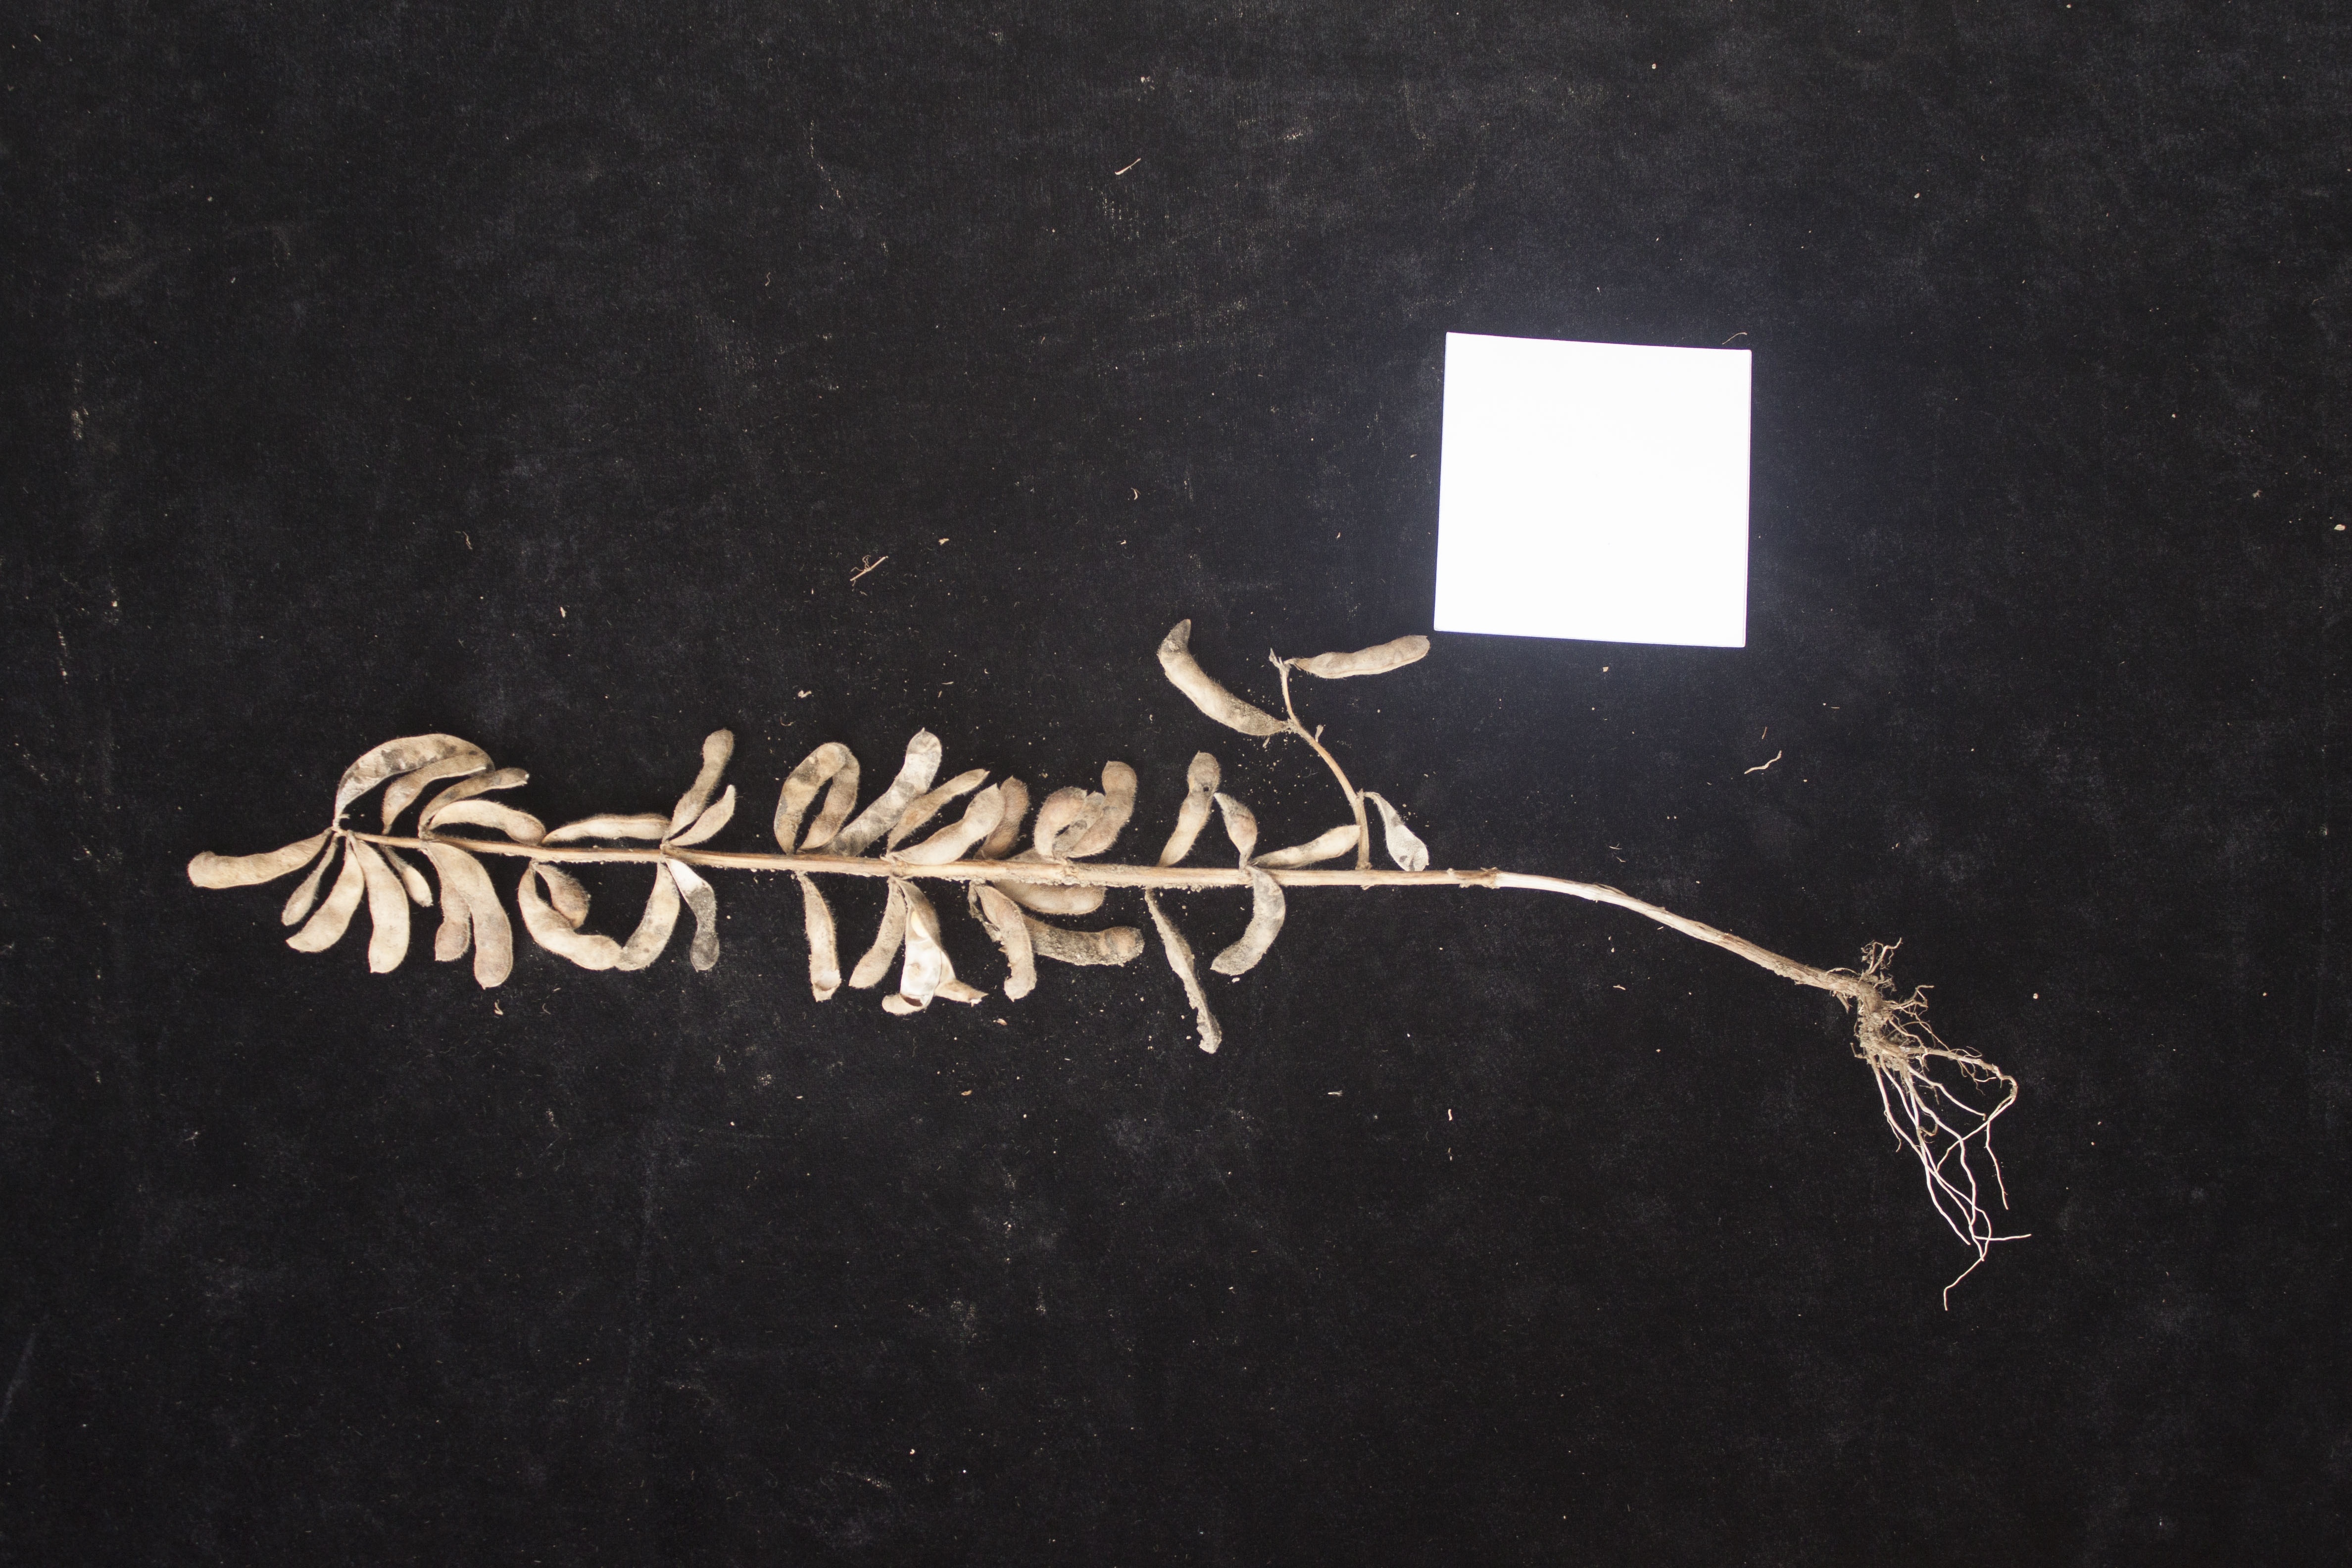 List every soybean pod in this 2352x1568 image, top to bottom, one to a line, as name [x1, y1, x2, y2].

soybean pod [1159, 620, 1282, 736]
soybean pod [1292, 637, 1430, 679]
soybean pod [816, 730, 942, 857]
soybean pod [666, 731, 732, 840]
soybean pod [331, 734, 496, 830]
soybean pod [776, 745, 847, 851]
soybean pod [800, 748, 861, 853]
soybean pod [1158, 753, 1221, 866]
soybean pod [382, 757, 487, 829]
soybean pod [1066, 764, 1136, 858]
soybean pod [420, 770, 528, 833]
soybean pod [887, 771, 989, 850]
soybean pod [975, 776, 1029, 860]
soybean pod [889, 785, 1003, 864]
soybean pod [669, 786, 735, 847]
soybean pod [1002, 786, 1107, 863]
soybean pod [1363, 791, 1429, 873]
soybean pod [1214, 796, 1257, 867]
soybean pod [427, 800, 546, 844]
soybean pod [540, 815, 670, 844]
soybean pod [1252, 827, 1361, 869]
soybean pod [188, 831, 330, 889]
soybean pod [283, 840, 337, 926]
soybean pod [351, 841, 409, 974]
soybean pod [423, 845, 511, 991]
soybean pod [286, 850, 364, 955]
soybean pod [389, 853, 432, 908]
soybean pod [664, 854, 721, 973]
soybean pod [616, 864, 678, 973]
soybean pod [534, 866, 588, 928]
soybean pod [519, 868, 621, 970]
soybean pod [1211, 870, 1286, 977]
soybean pod [880, 876, 988, 1017]
soybean pod [799, 878, 842, 1002]
soybean pod [849, 884, 905, 988]
soybean pod [993, 884, 1105, 917]
soybean pod [977, 888, 1035, 1000]
soybean pod [1022, 911, 1144, 967]